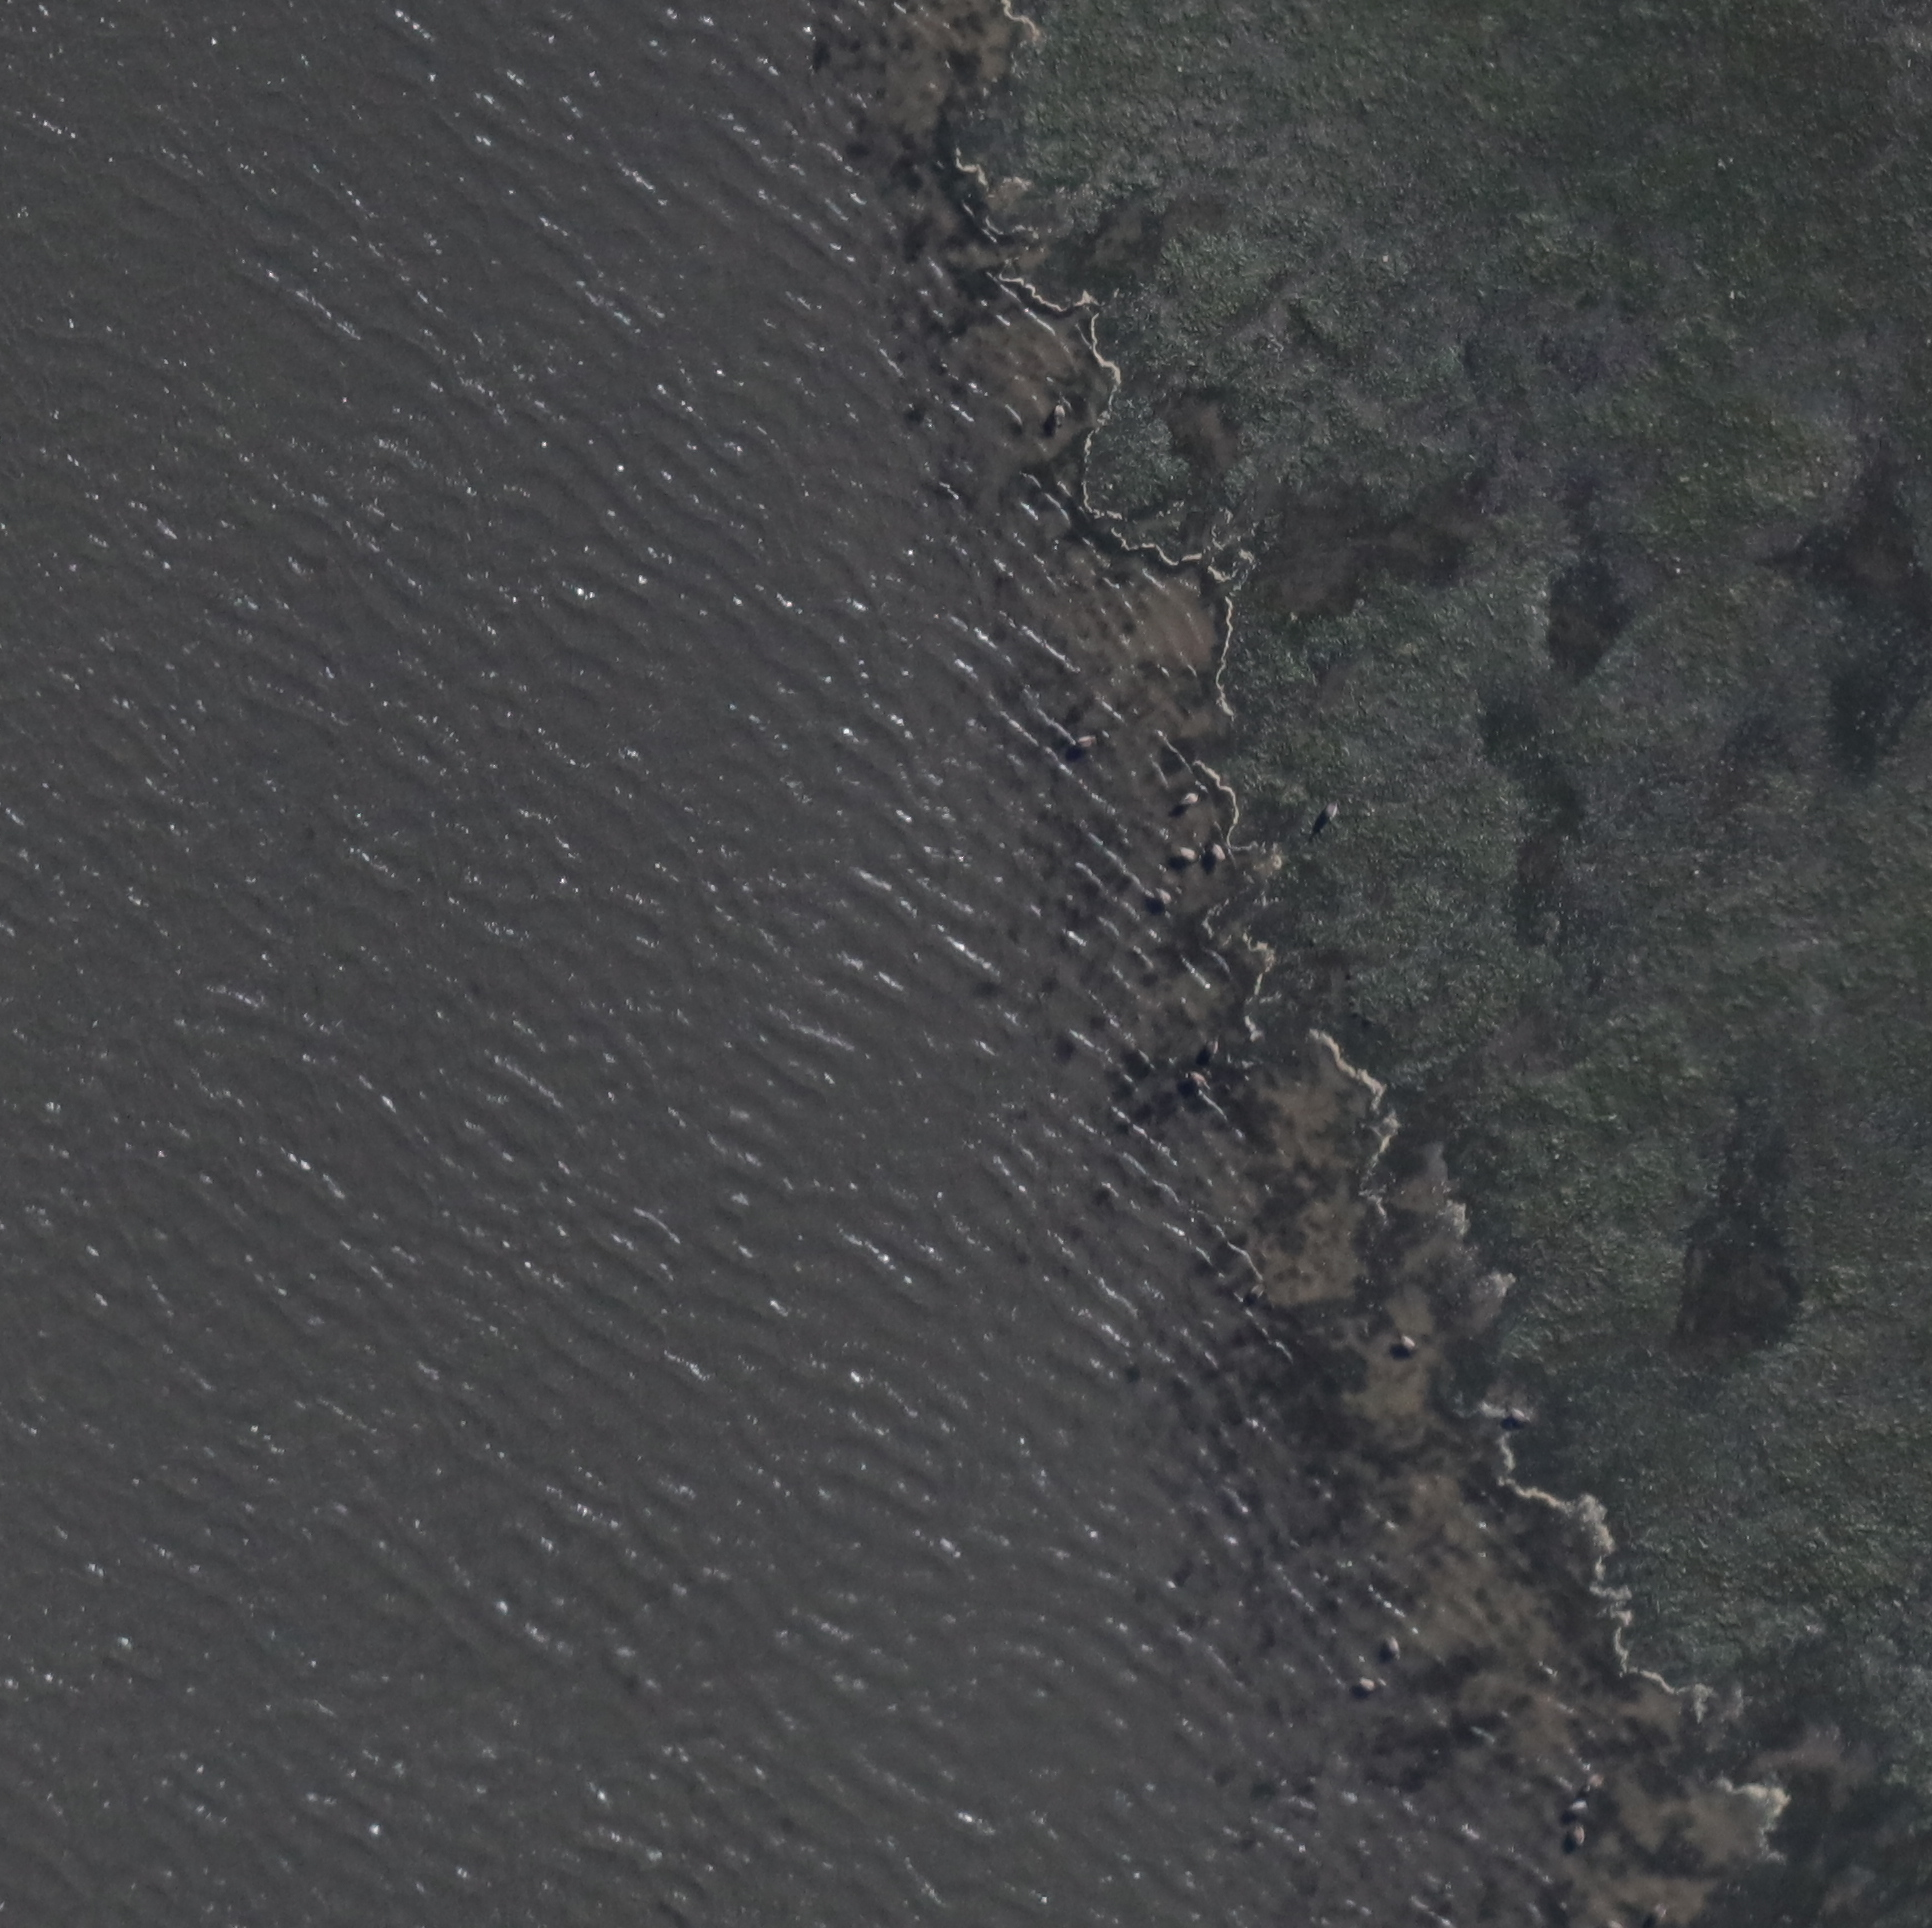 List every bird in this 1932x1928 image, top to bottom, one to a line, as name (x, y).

Canada goose (1060, 415)
Canada goose (1085, 742)
Canada goose (1188, 802)
Canada goose (1329, 808)
Canada goose (1217, 850)
Canada goose (1190, 853)
Canada goose (1163, 900)
Canada goose (1213, 1048)
Canada goose (1199, 1082)
Canada goose (1255, 1291)
Canada goose (1407, 1342)
Canada goose (1518, 1415)
Canada goose (1394, 1648)
Canada goose (1364, 1684)
Canada goose (1592, 1783)
Canada goose (1576, 1808)
Canada goose (1577, 1833)
Canada goose (1662, 1914)